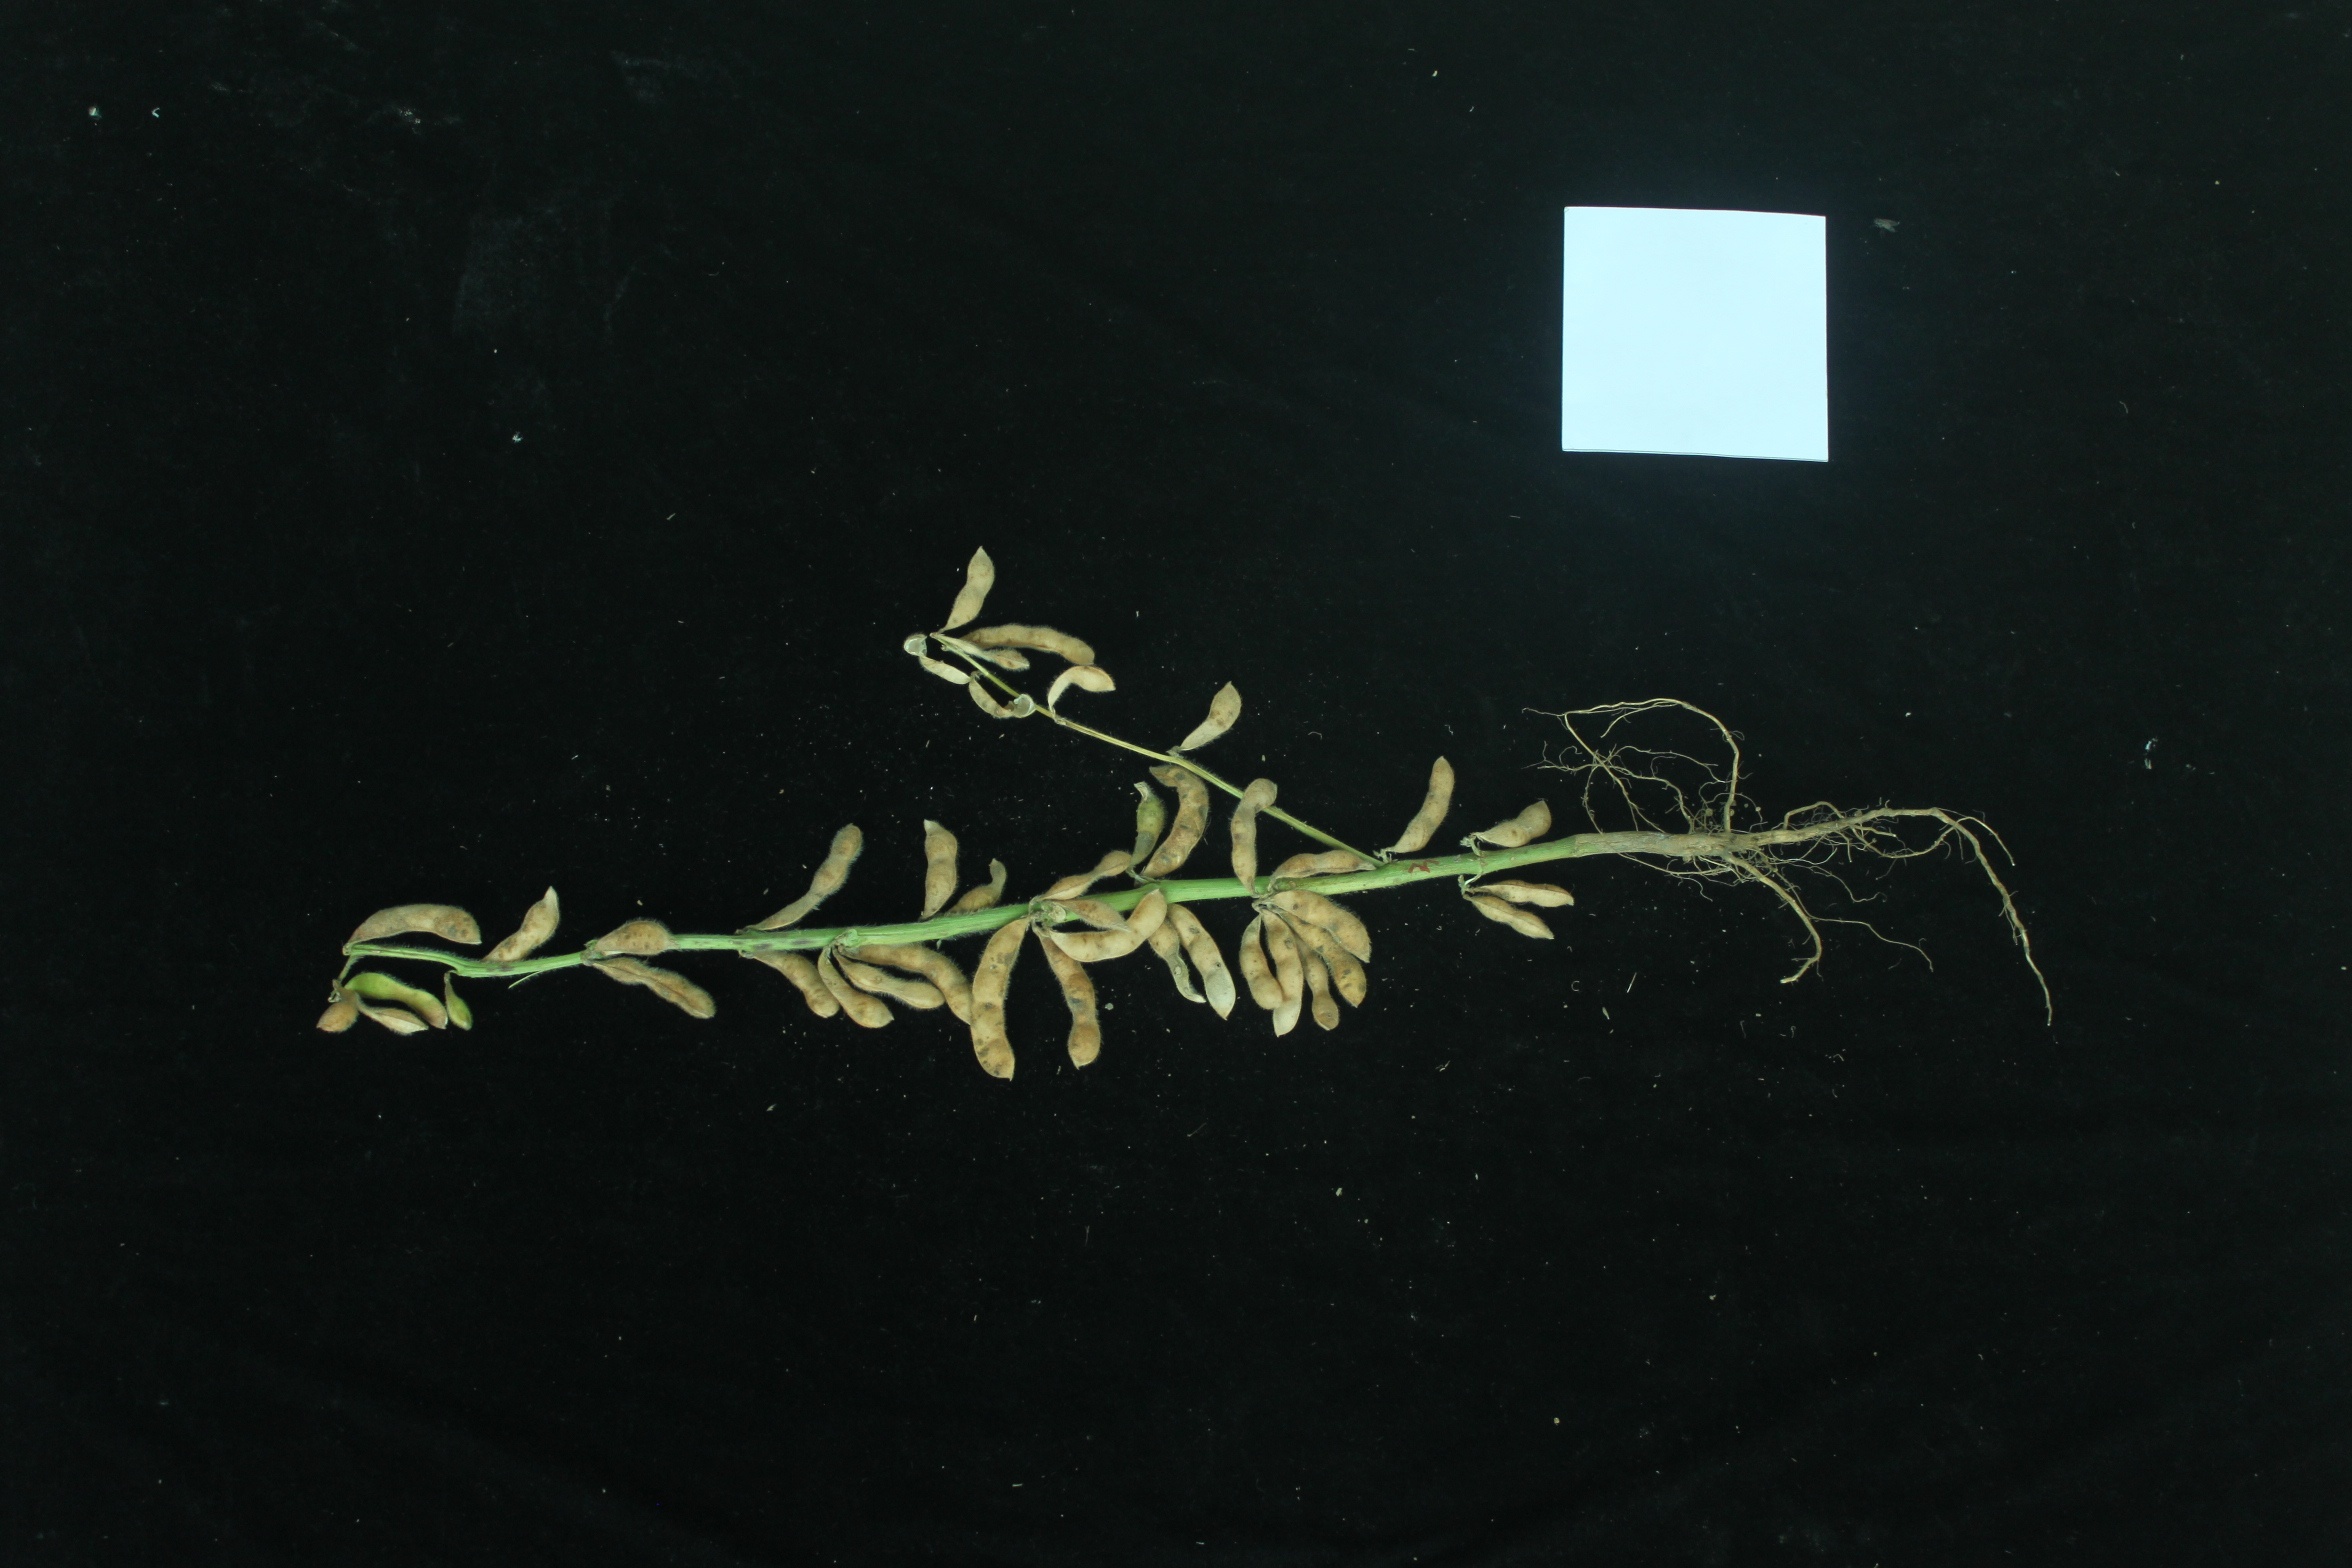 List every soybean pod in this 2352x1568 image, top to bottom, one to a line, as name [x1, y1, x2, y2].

soybean pod [947, 547, 992, 631]
soybean pod [963, 626, 1092, 672]
soybean pod [905, 636, 972, 685]
soybean pod [937, 639, 1029, 672]
soybean pod [1049, 668, 1115, 705]
soybean pod [968, 677, 1032, 720]
soybean pod [1180, 682, 1239, 751]
soybean pod [1386, 755, 1455, 854]
soybean pod [1143, 767, 1210, 876]
soybean pod [1231, 781, 1278, 890]
soybean pod [1132, 783, 1162, 868]
soybean pod [1474, 802, 1549, 846]
soybean pod [922, 821, 957, 917]
soybean pod [746, 826, 862, 932]
soybean pod [1039, 852, 1132, 899]
soybean pod [1268, 852, 1374, 887]
soybean pod [956, 860, 1005, 912]
soybean pod [1469, 881, 1573, 908]
soybean pod [480, 888, 559, 964]
soybean pod [1040, 889, 1165, 961]
soybean pod [1260, 891, 1370, 965]
soybean pod [1463, 896, 1551, 938]
soybean pod [1049, 901, 1137, 935]
soybean pod [346, 904, 480, 949]
soybean pod [1168, 905, 1235, 1020]
soybean pod [1260, 909, 1303, 1038]
soybean pod [1274, 910, 1367, 1010]
soybean pod [1148, 912, 1207, 1005]
soybean pod [971, 918, 1029, 1080]
soybean pod [1240, 918, 1281, 1008]
soybean pod [586, 923, 673, 956]
soybean pod [1287, 926, 1339, 1032]
soybean pod [1034, 928, 1099, 1070]
soybean pod [848, 945, 976, 1026]
soybean pod [818, 947, 893, 1029]
soybean pod [833, 952, 943, 1008]
soybean pod [739, 953, 837, 1019]
soybean pod [591, 958, 716, 1019]
soybean pod [445, 974, 469, 1031]
soybean pod [341, 976, 446, 1030]
soybean pod [318, 999, 356, 1034]
soybean pod [355, 999, 429, 1035]